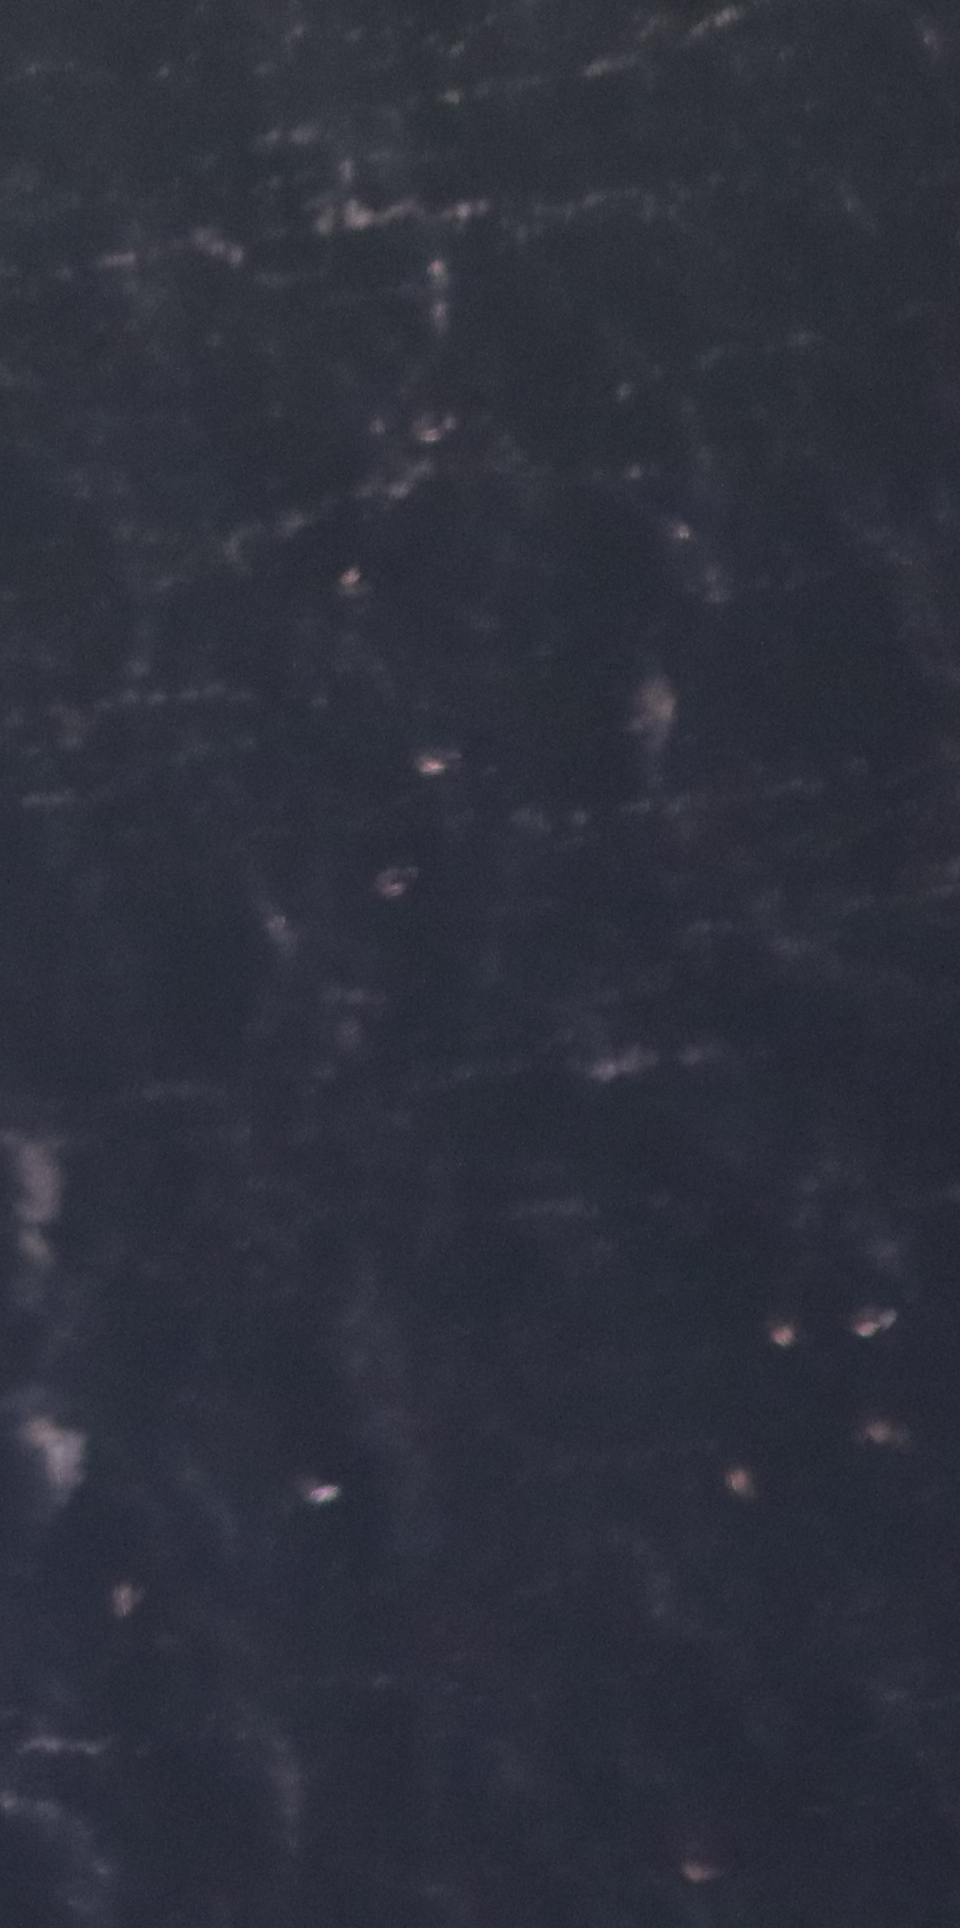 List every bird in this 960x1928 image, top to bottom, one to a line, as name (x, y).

other bird (430, 424)
other bird (349, 577)
other bird (432, 765)
other bird (393, 882)
other bird (871, 1322)
other bird (784, 1335)
other bird (878, 1427)
other bird (740, 1480)
other bird (311, 1492)
other bird (121, 1602)
other bird (700, 1867)